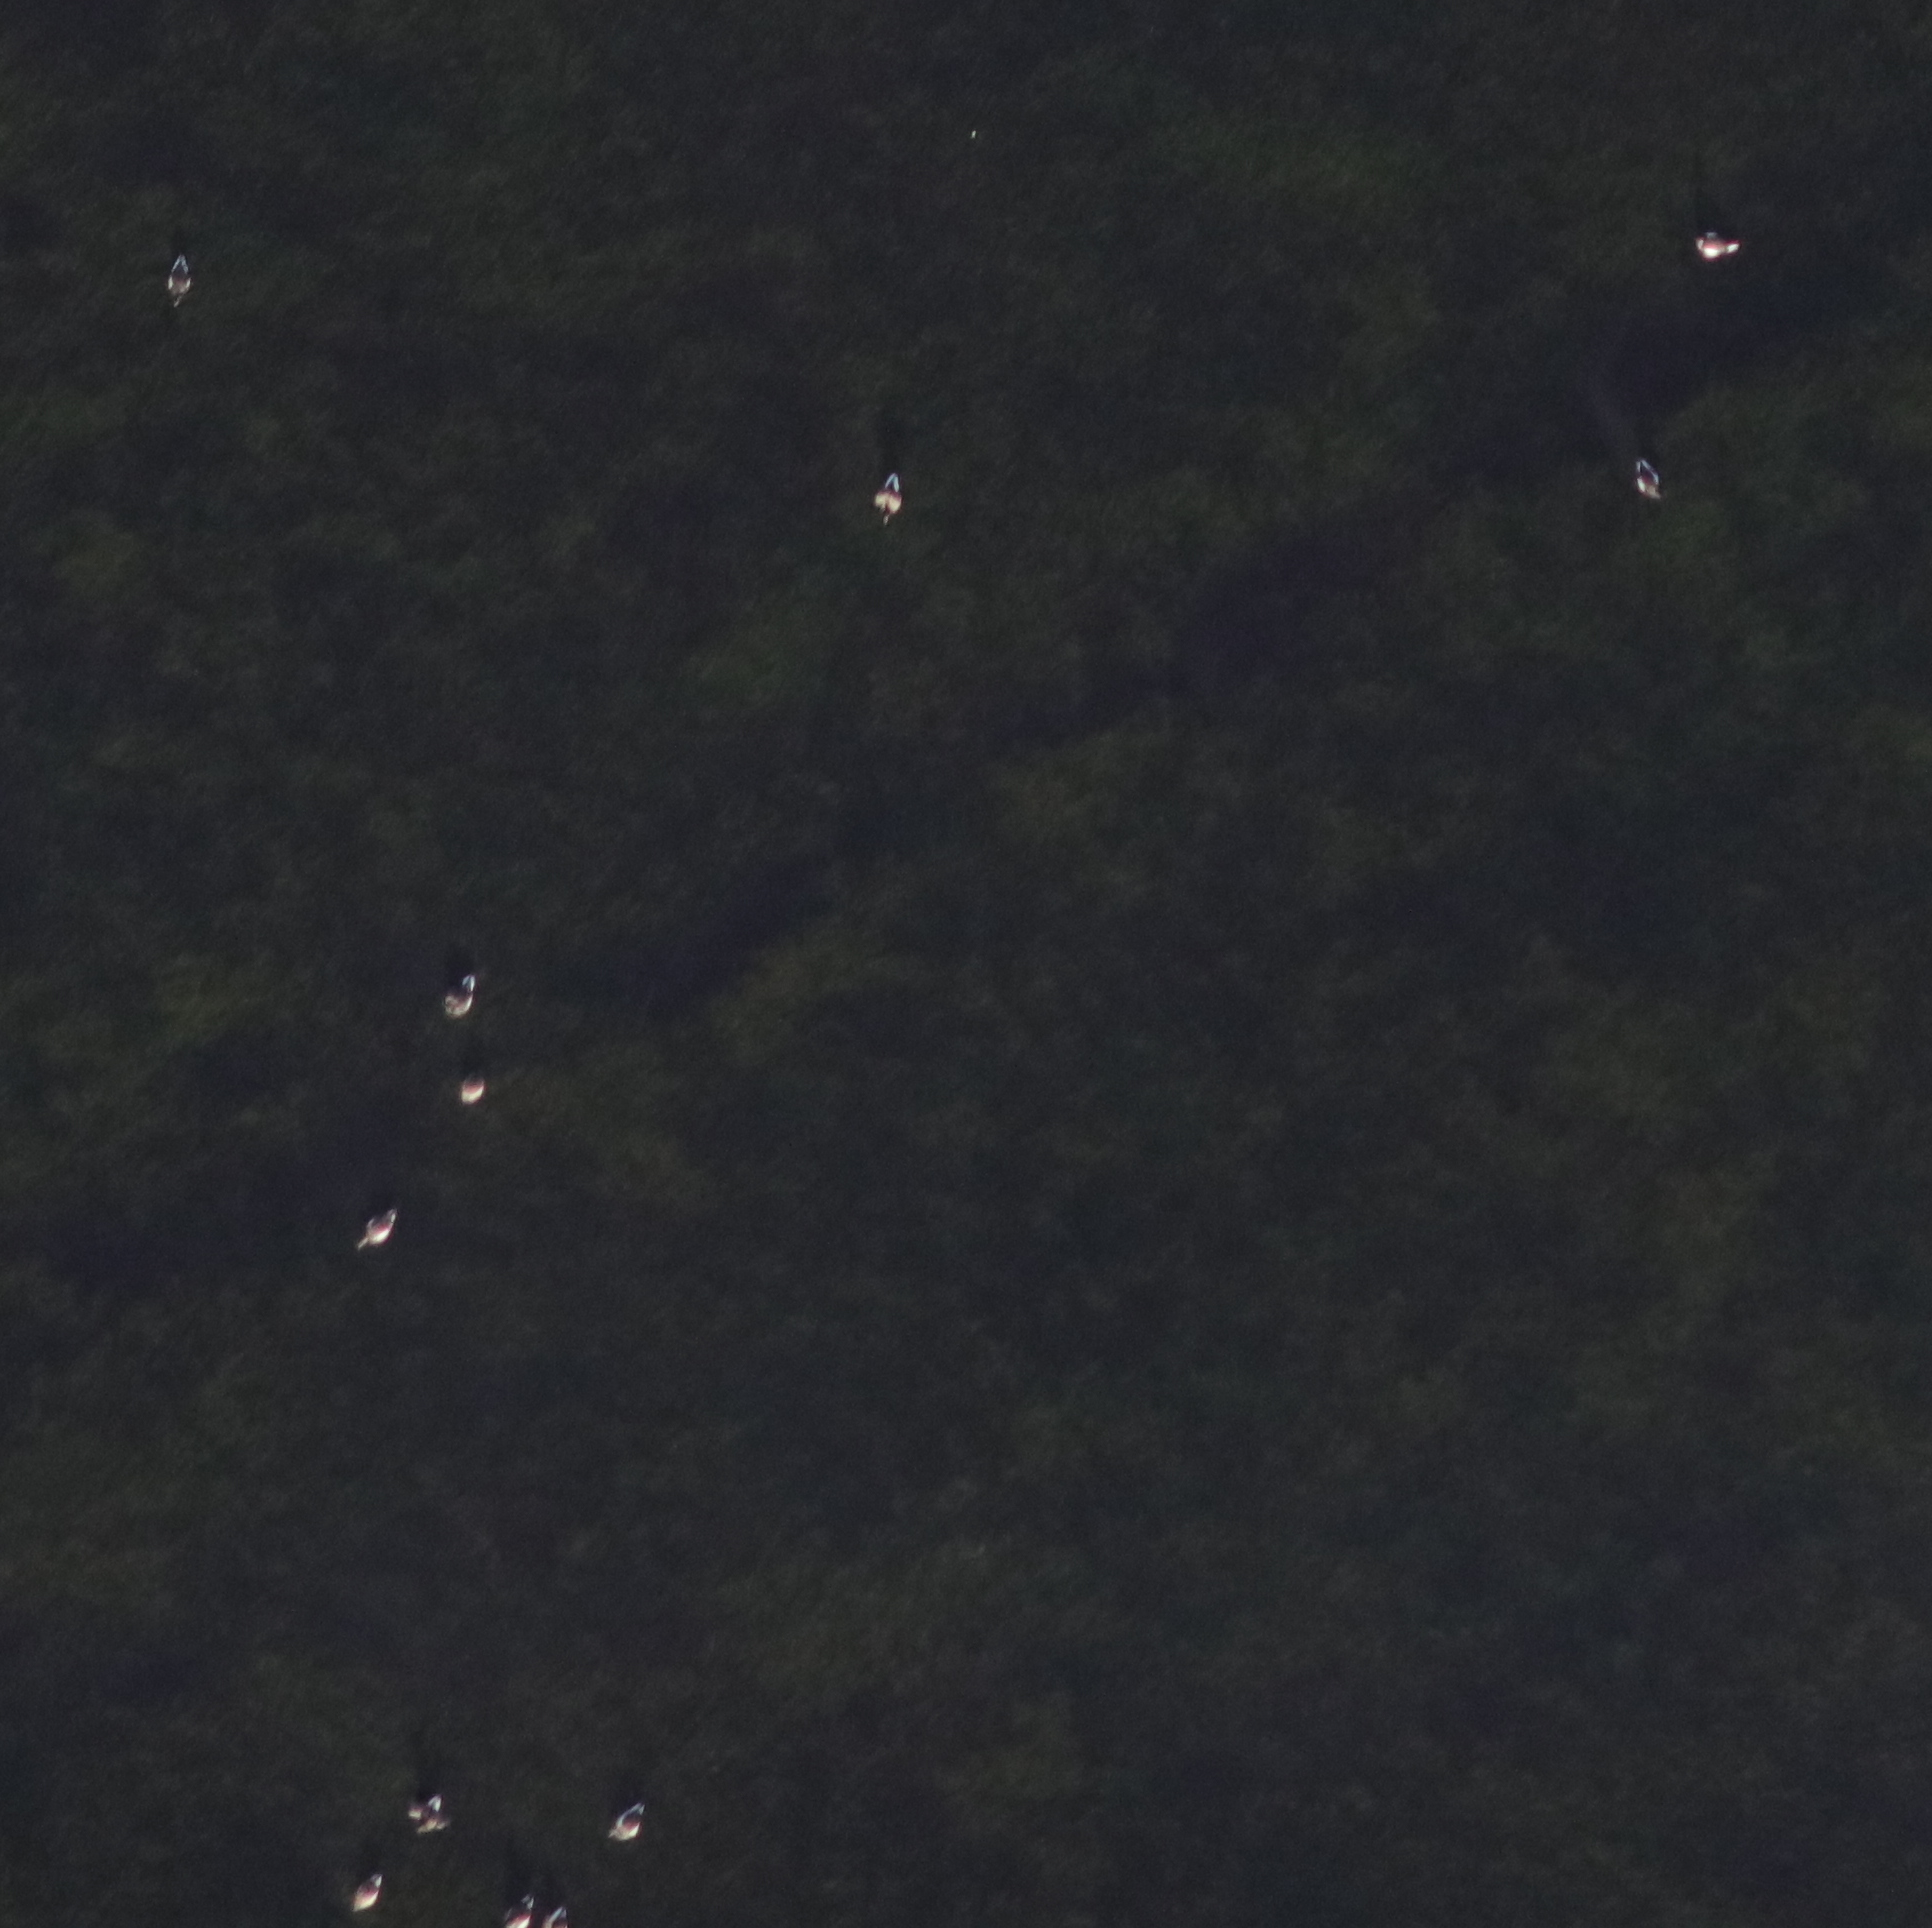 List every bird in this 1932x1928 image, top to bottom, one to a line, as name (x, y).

brant (1716, 245)
brant (179, 282)
brant (1649, 480)
brant (888, 497)
brant (457, 998)
brant (472, 1087)
brant (379, 1226)
brant (425, 1815)
brant (627, 1824)
brant (365, 1895)